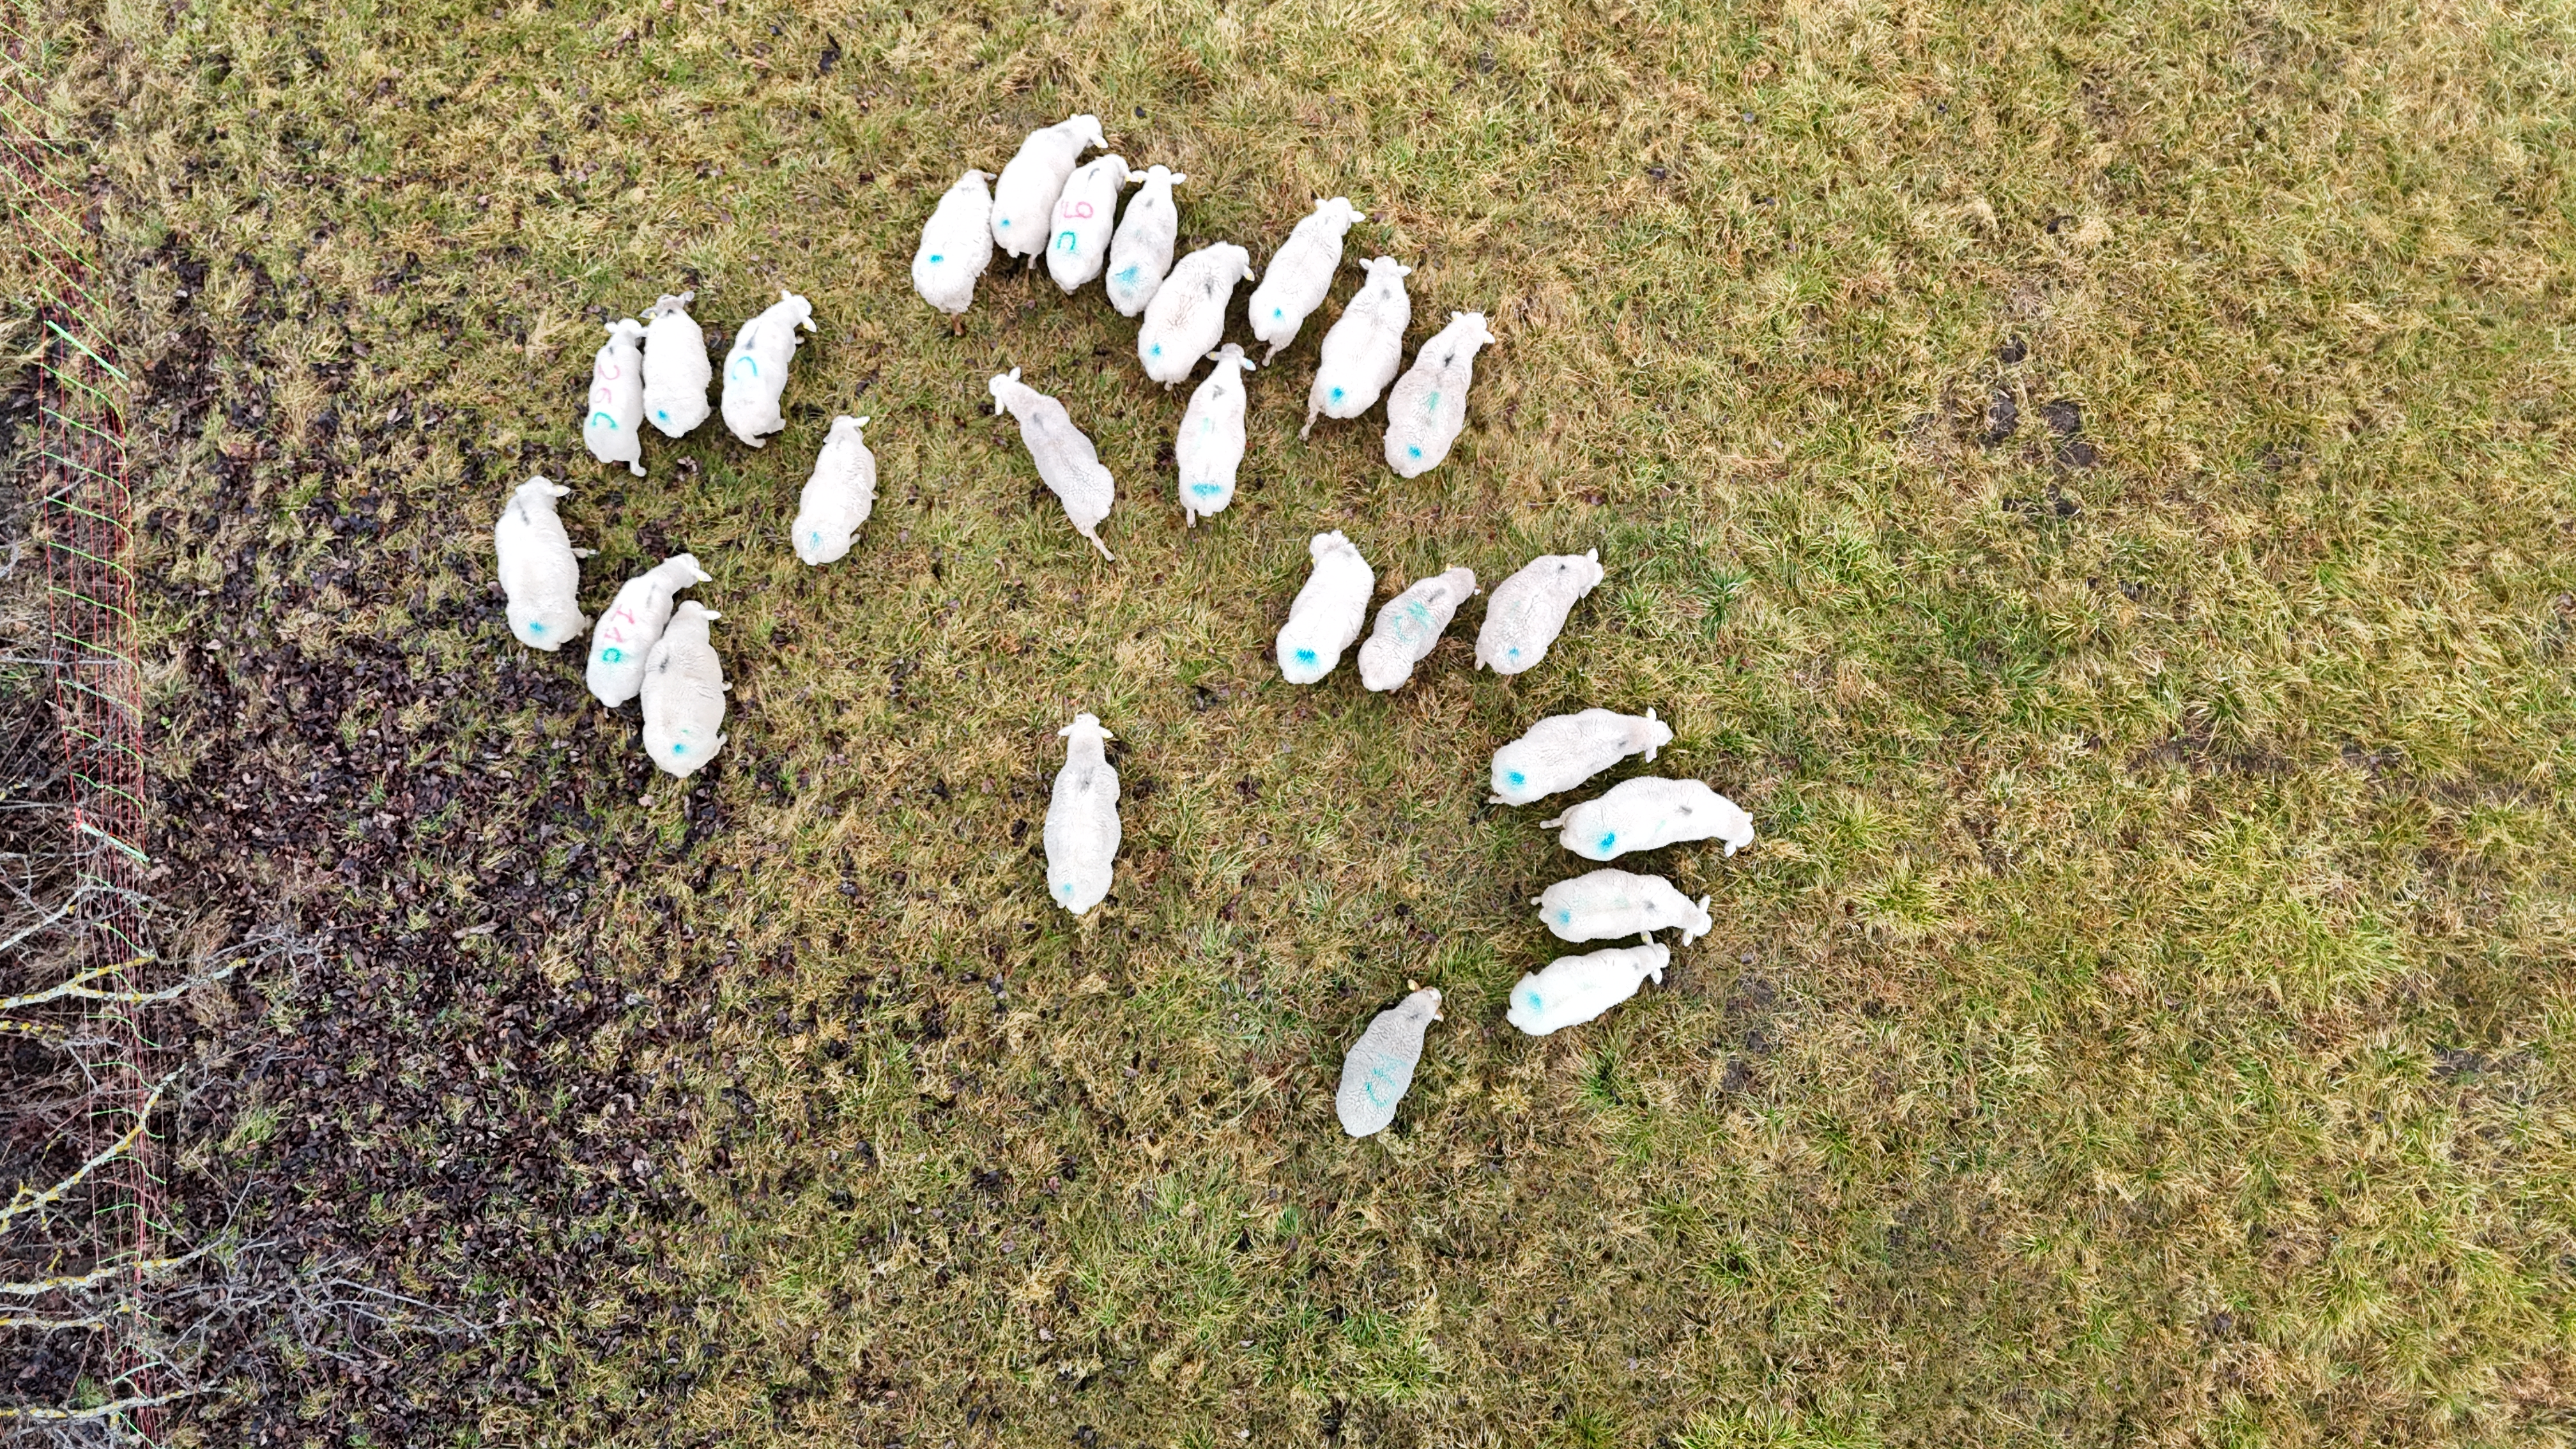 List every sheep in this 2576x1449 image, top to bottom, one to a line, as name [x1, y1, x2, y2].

sheep [992, 112, 1109, 269]
sheep [1047, 155, 1132, 294]
sheep [1104, 166, 1185, 316]
sheep [911, 168, 998, 336]
sheep [1247, 197, 1367, 367]
sheep [1139, 239, 1255, 391]
sheep [1297, 255, 1413, 443]
sheep [721, 288, 817, 450]
sheep [640, 291, 712, 439]
sheep [1382, 309, 1496, 479]
sheep [583, 317, 650, 478]
sheep [1176, 341, 1257, 527]
sheep [989, 369, 1119, 562]
sheep [791, 415, 878, 566]
sheep [495, 477, 598, 651]
sheep [1276, 527, 1375, 686]
sheep [1475, 547, 1607, 675]
sheep [586, 552, 714, 708]
sheep [1357, 562, 1475, 692]
sheep [639, 600, 735, 778]
sheep [1484, 707, 1675, 807]
sheep [1041, 714, 1122, 914]
sheep [1540, 776, 1757, 863]
sheep [1531, 867, 1714, 946]
sheep [1504, 931, 1672, 1035]
sheep [1337, 978, 1447, 1136]